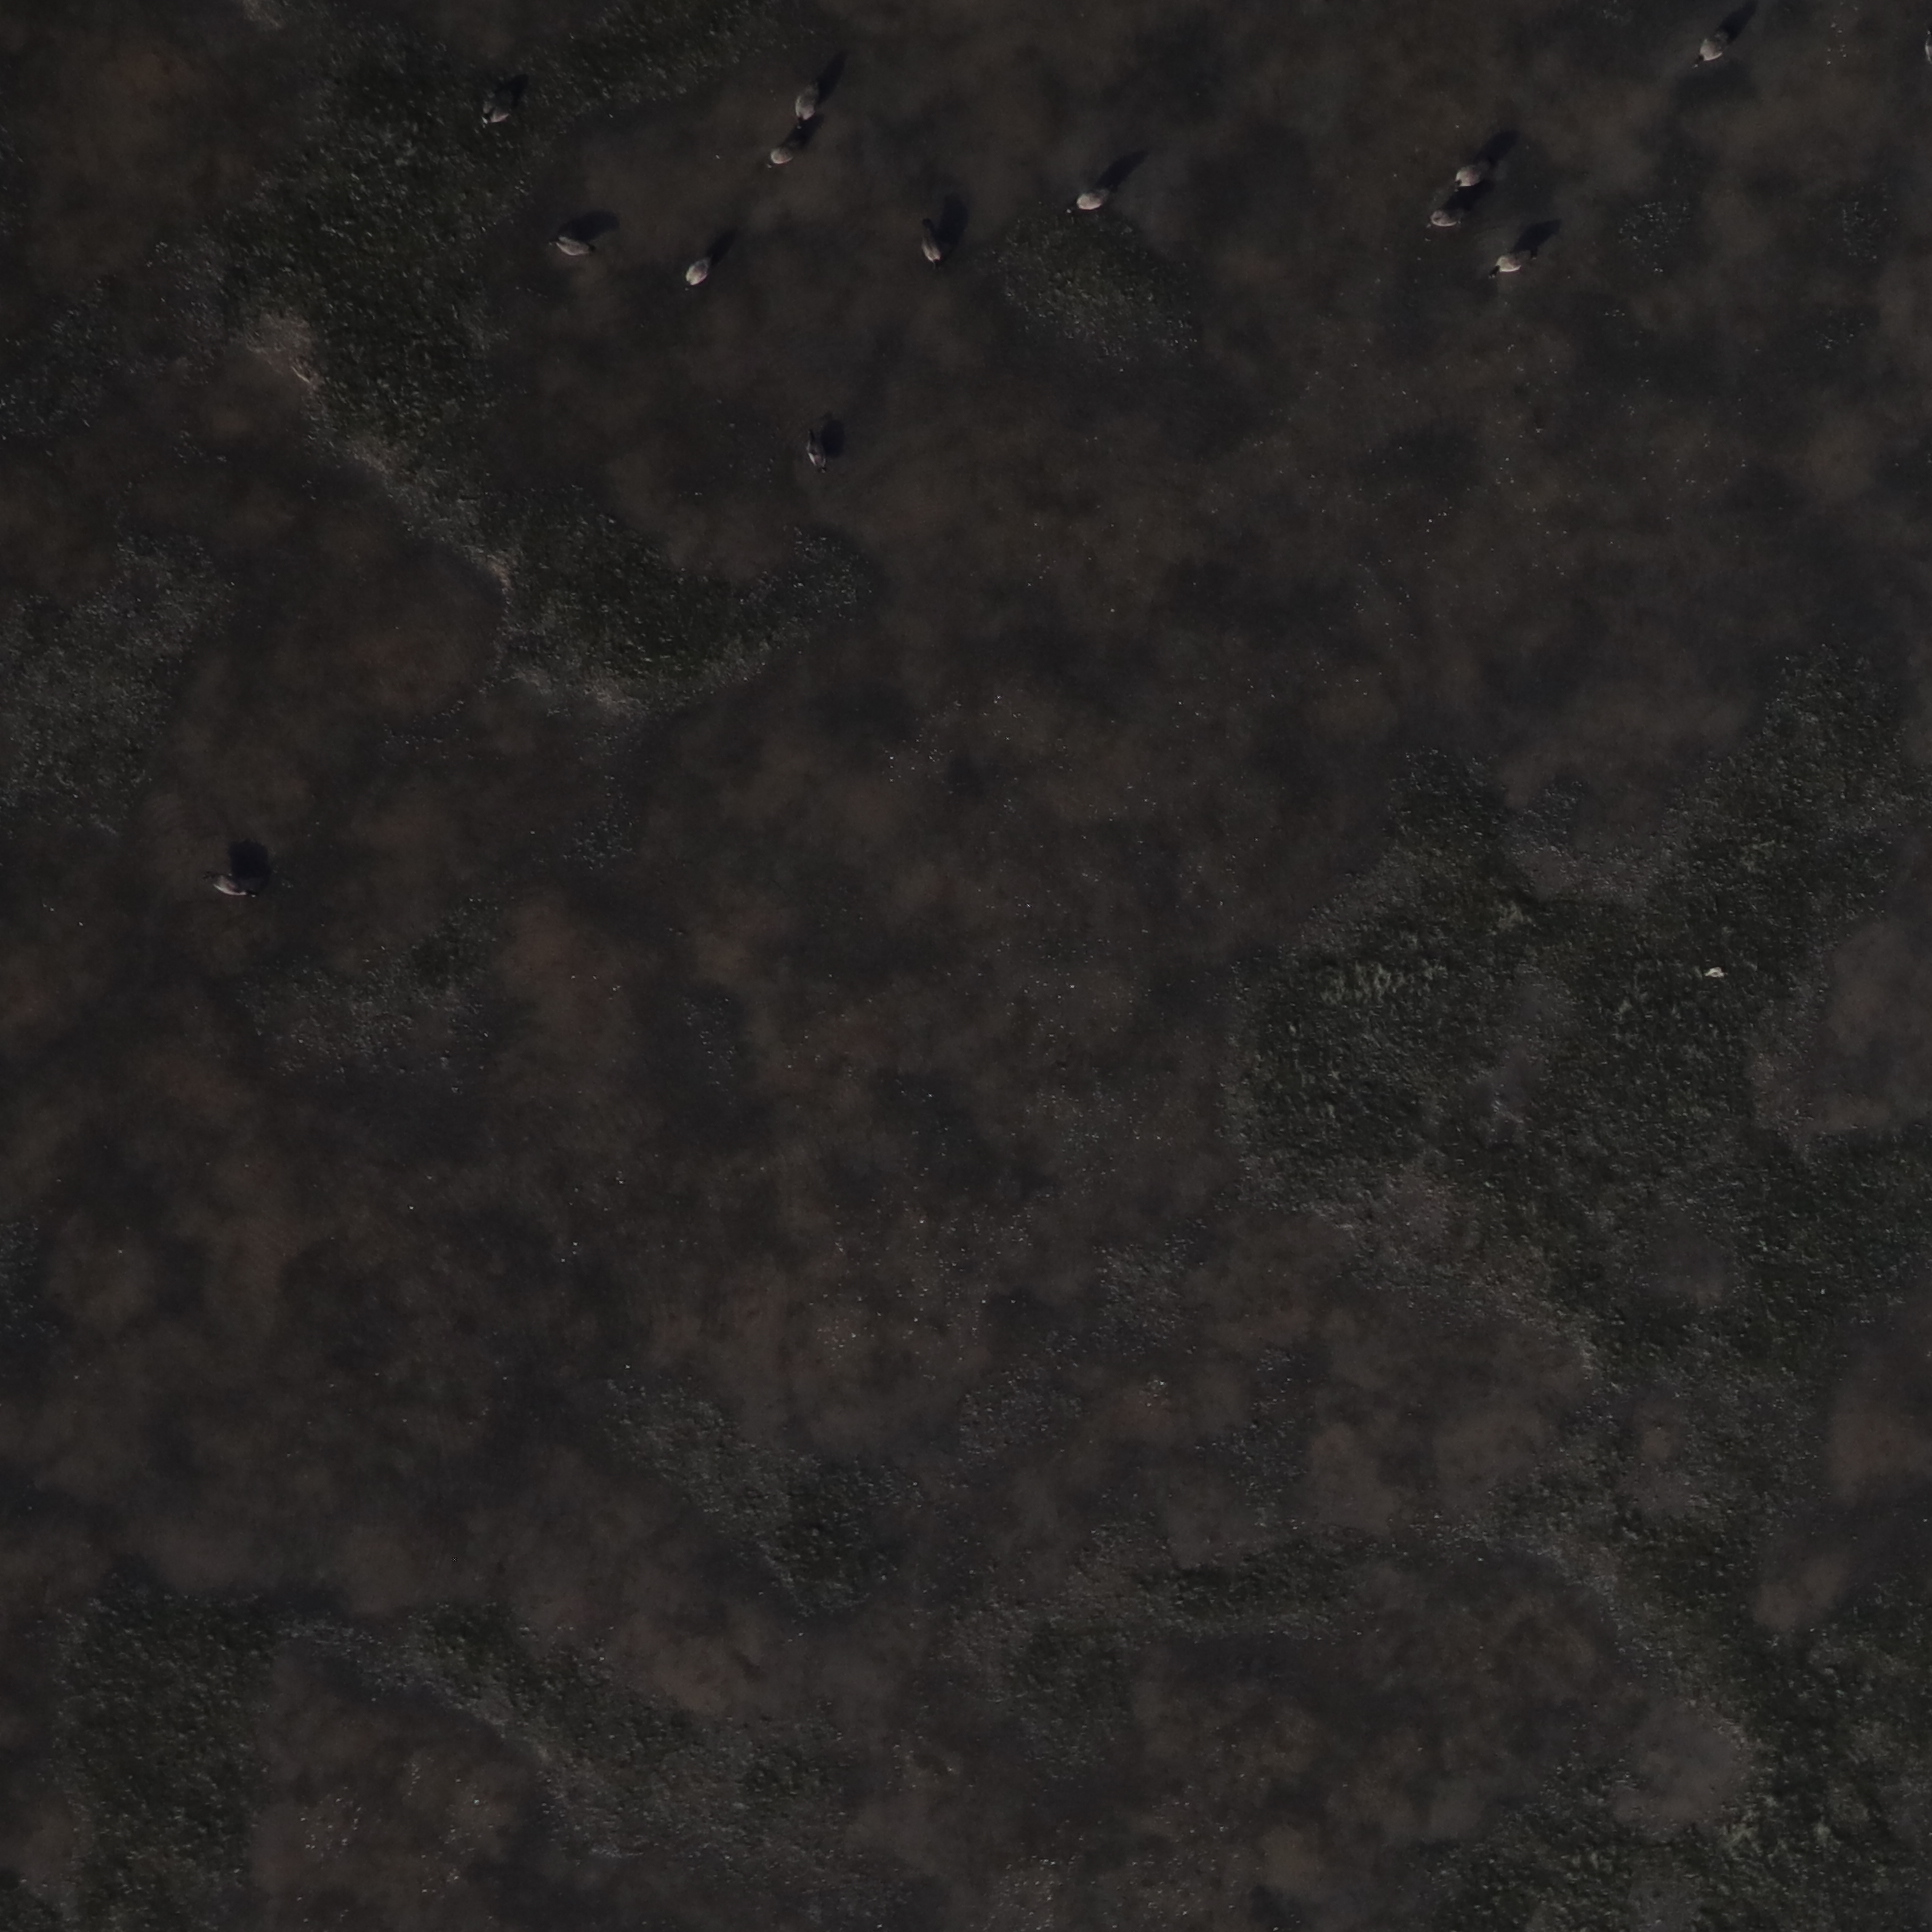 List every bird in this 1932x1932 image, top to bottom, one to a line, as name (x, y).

Canada goose (1931, 47)
Canada goose (1712, 50)
Canada goose (810, 104)
Canada goose (492, 108)
Canada goose (784, 158)
Canada goose (1468, 175)
Canada goose (1089, 201)
Canada goose (1448, 212)
Canada goose (930, 243)
Canada goose (573, 248)
Canada goose (1513, 263)
Canada goose (698, 270)
Canada goose (815, 452)
Canada goose (231, 886)